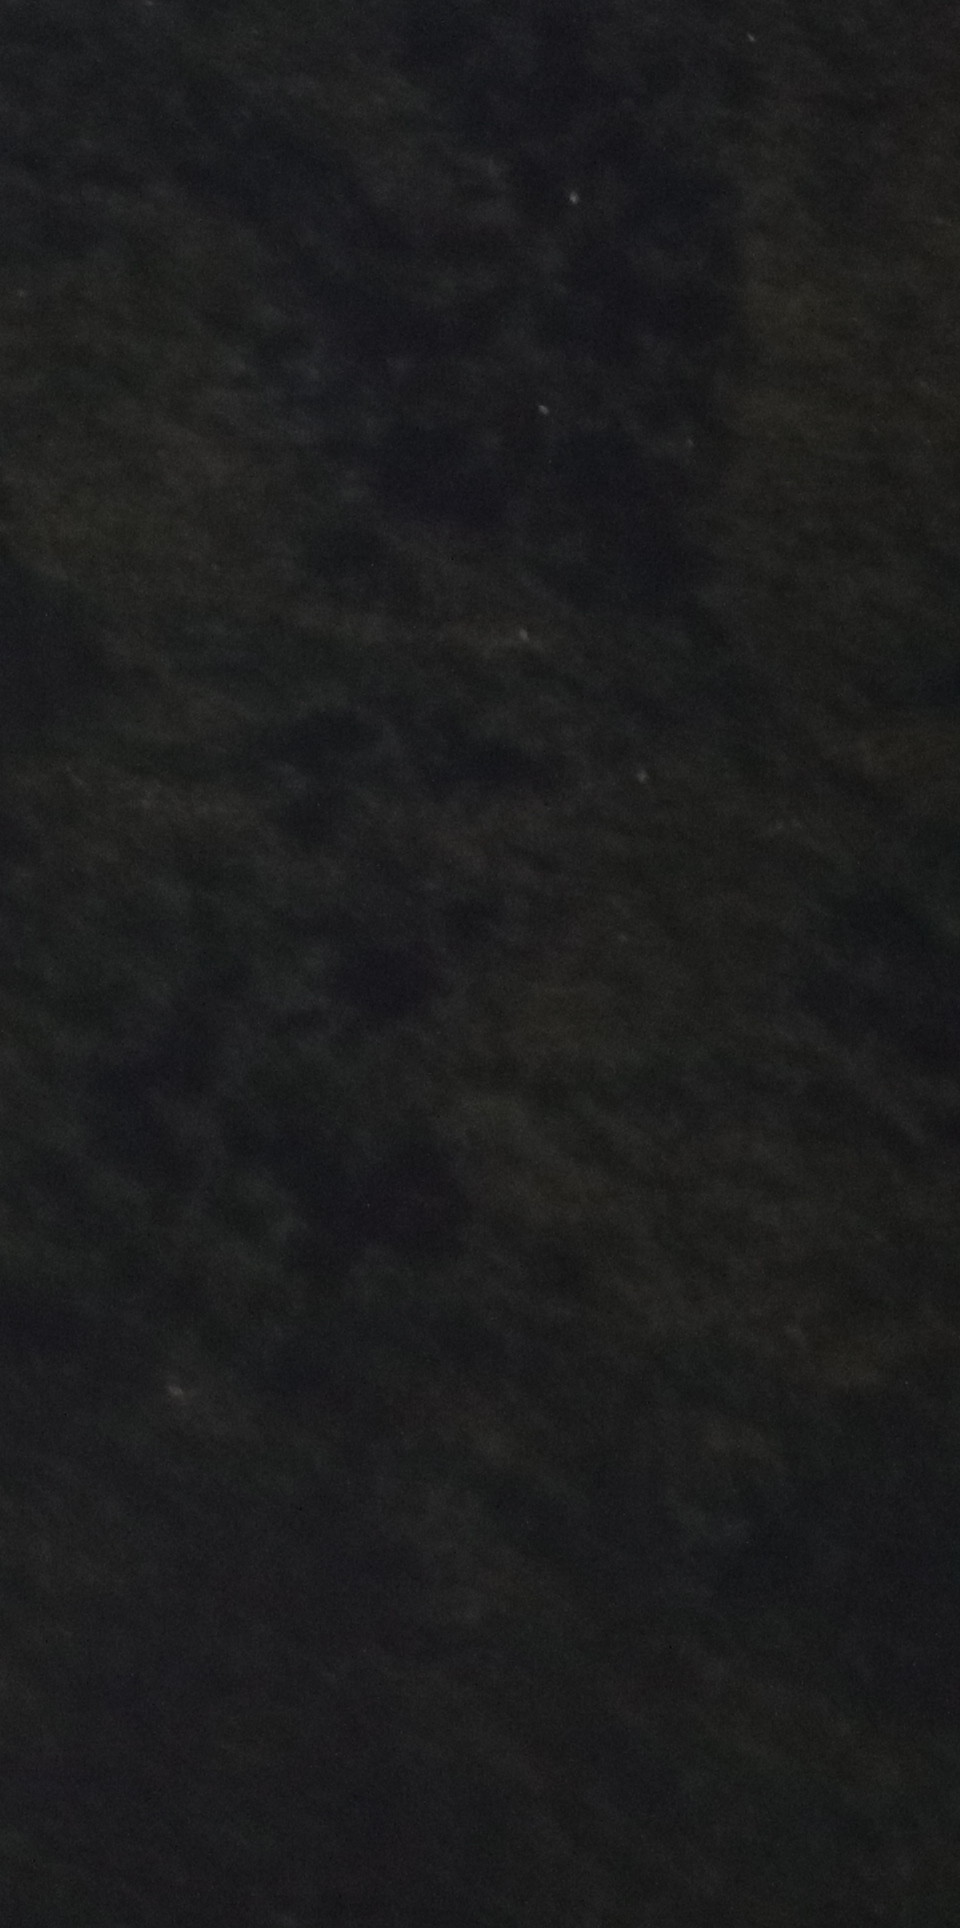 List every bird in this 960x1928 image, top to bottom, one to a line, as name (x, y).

None